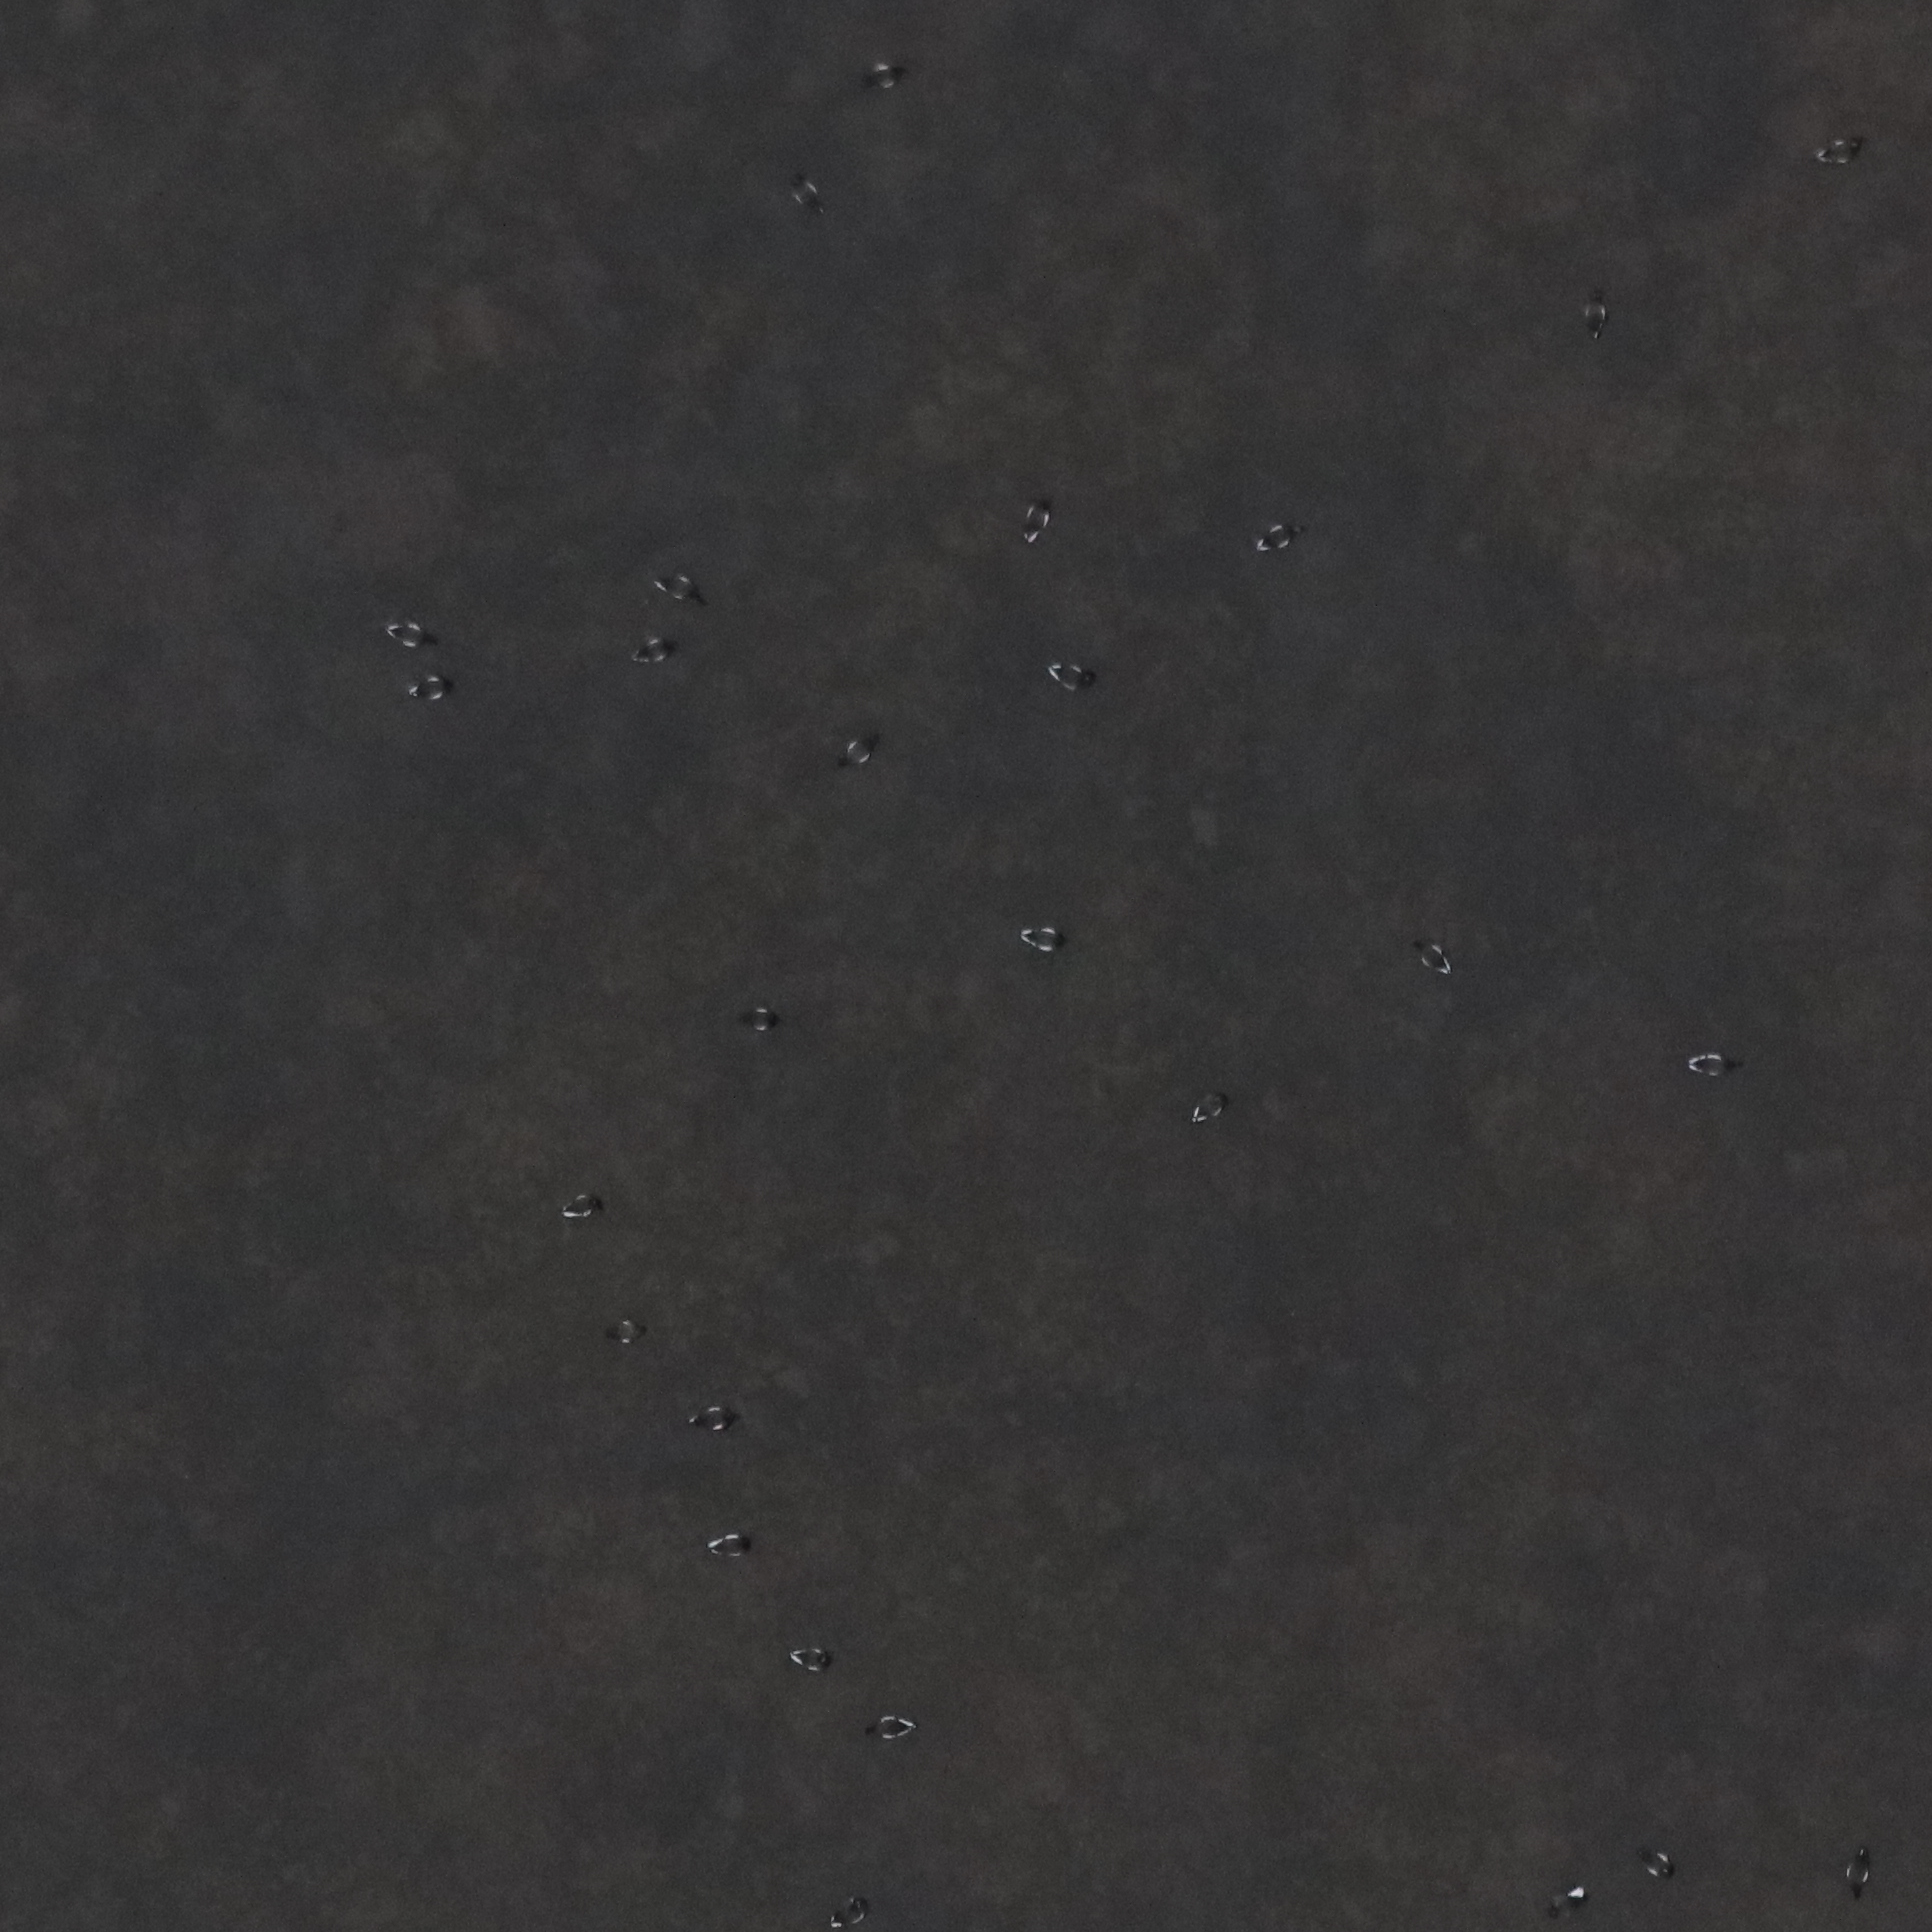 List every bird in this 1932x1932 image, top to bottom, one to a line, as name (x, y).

brant (880, 81)
brant (1838, 152)
brant (810, 193)
brant (1596, 315)
brant (1038, 521)
brant (1277, 537)
brant (681, 588)
brant (411, 632)
brant (655, 650)
brant (1069, 675)
brant (434, 686)
brant (859, 751)
brant (1045, 940)
brant (1433, 957)
brant (758, 1017)
brant (1711, 1063)
brant (1209, 1107)
brant (582, 1208)
brant (630, 1332)
brant (714, 1419)
brant (729, 1545)
brant (810, 1659)
brant (891, 1728)
brant (1659, 1864)
brant (1857, 1874)
brant (1568, 1900)
brant (849, 1915)